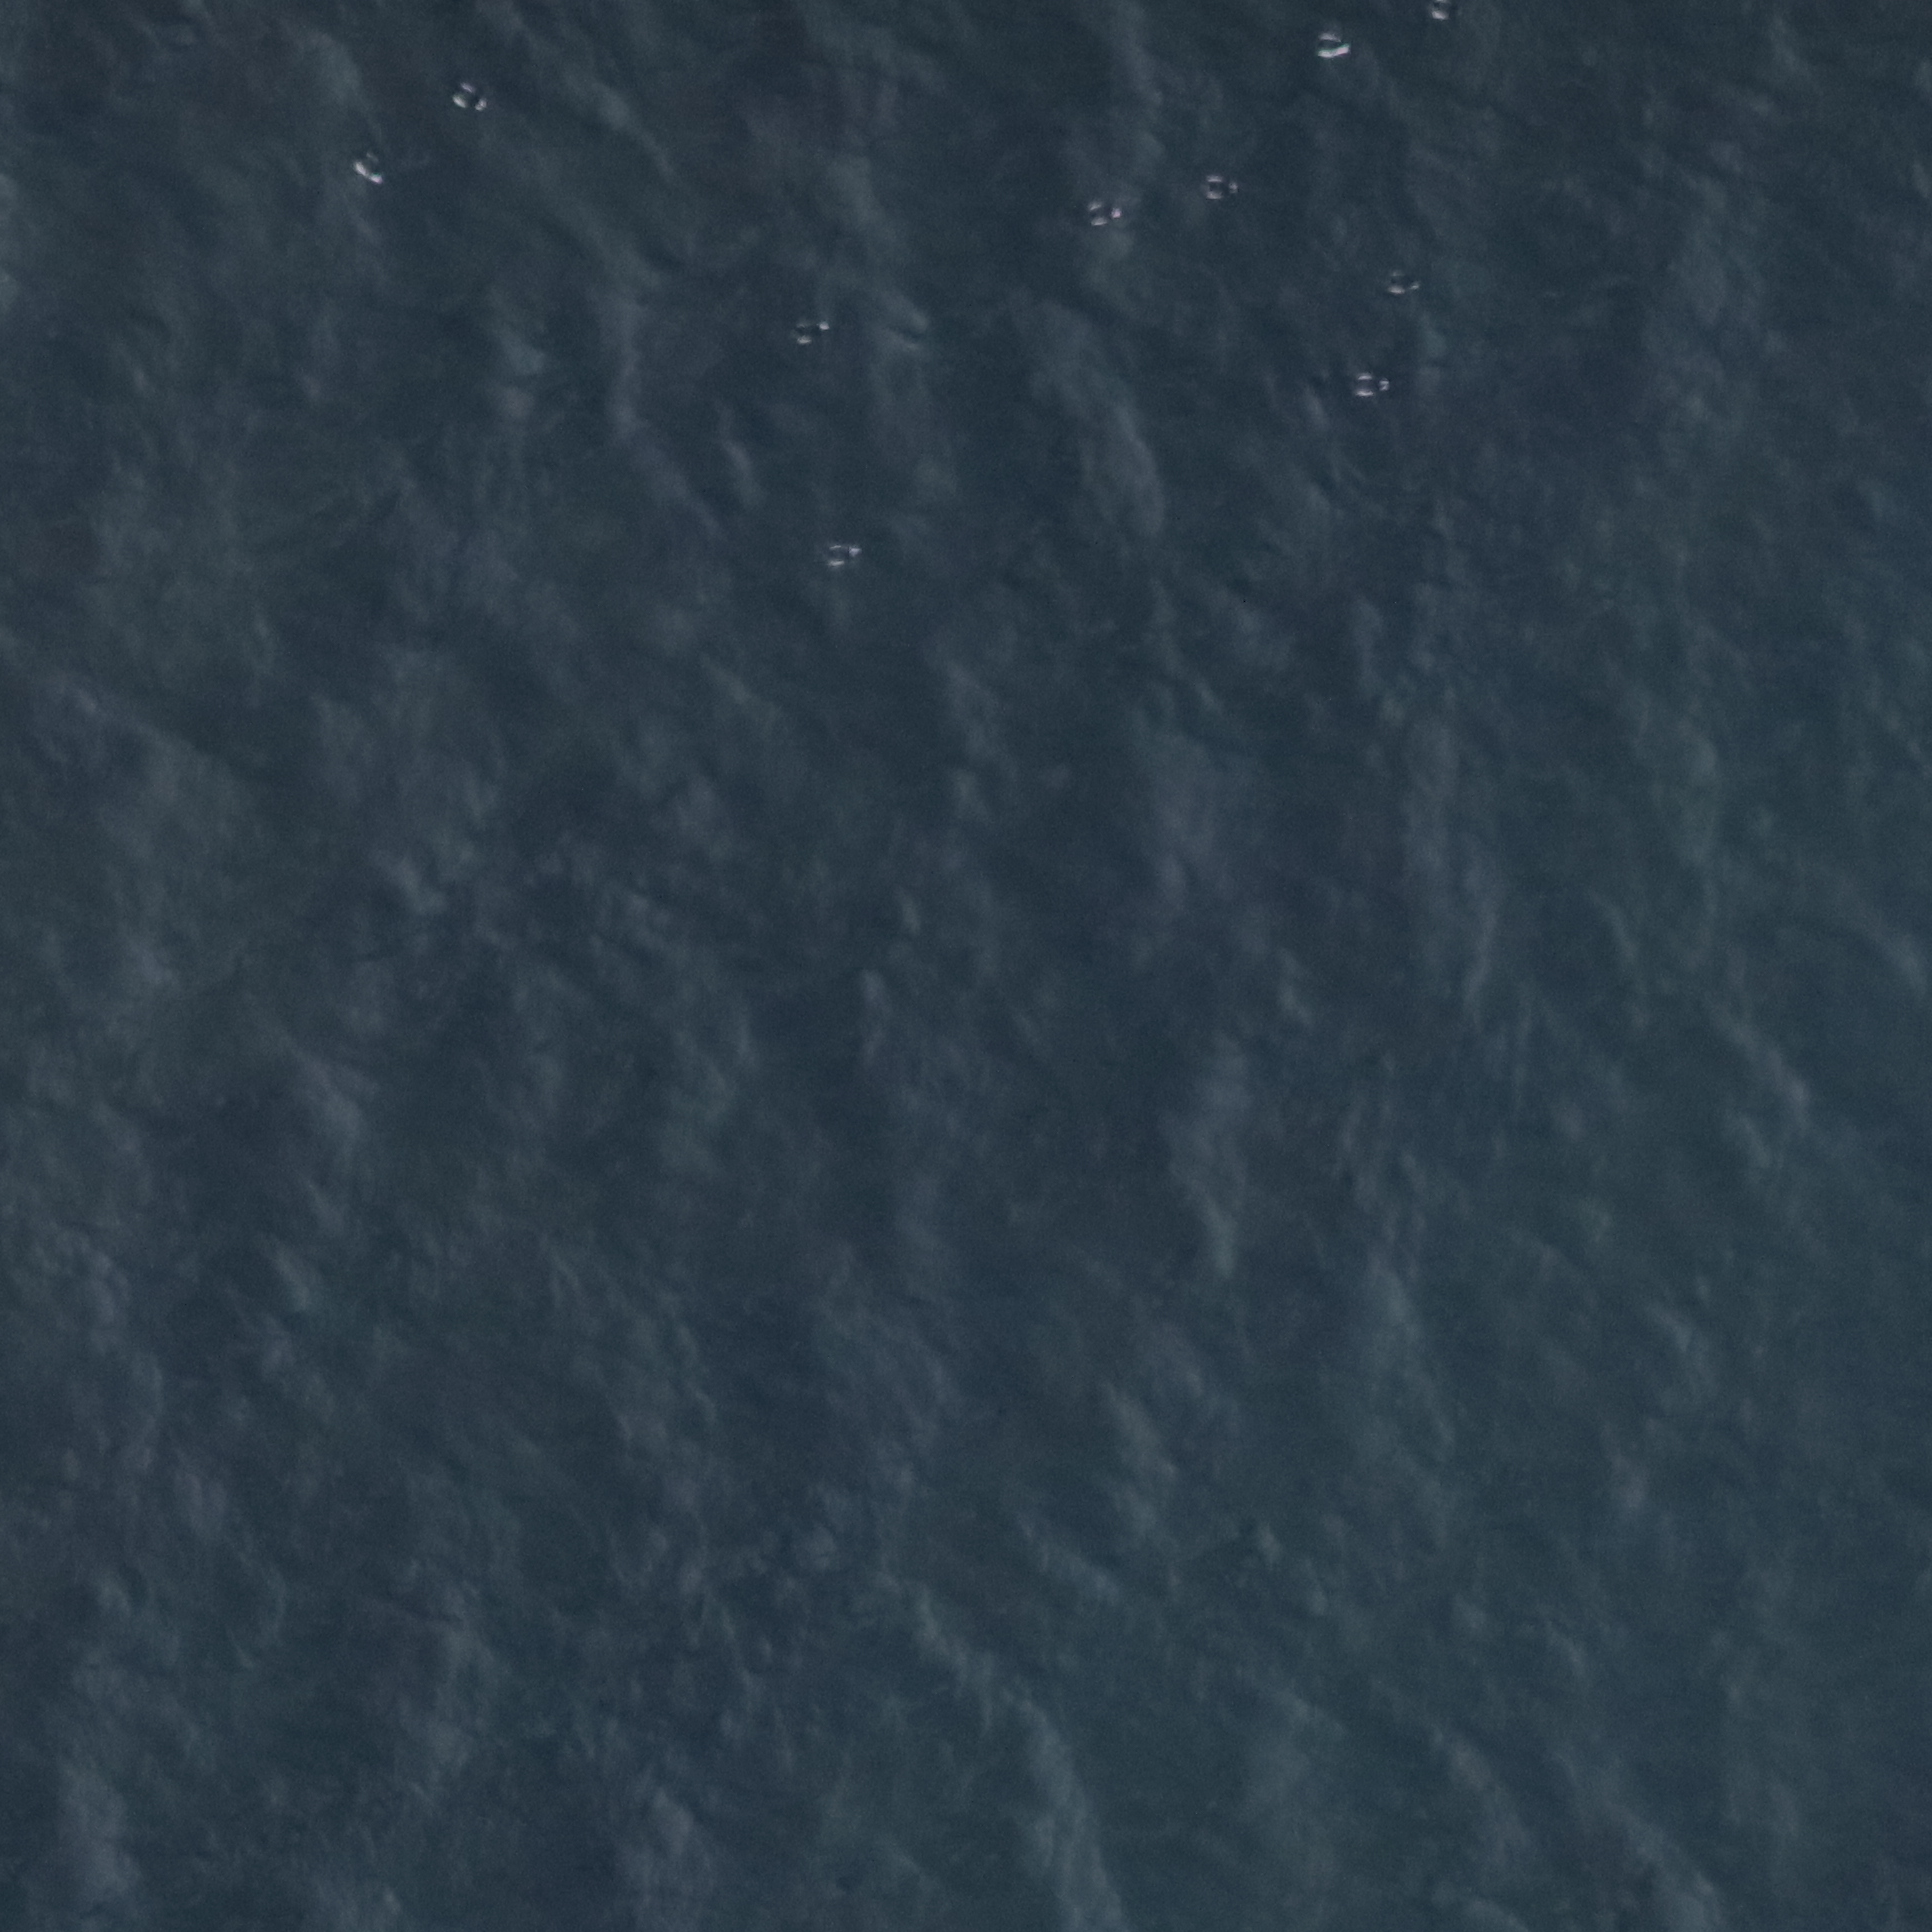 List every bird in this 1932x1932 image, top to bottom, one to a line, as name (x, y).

brant (1442, 9)
brant (1331, 45)
brant (467, 96)
brant (369, 165)
brant (1217, 188)
brant (1099, 214)
brant (1401, 281)
brant (810, 332)
brant (1367, 386)
brant (833, 553)